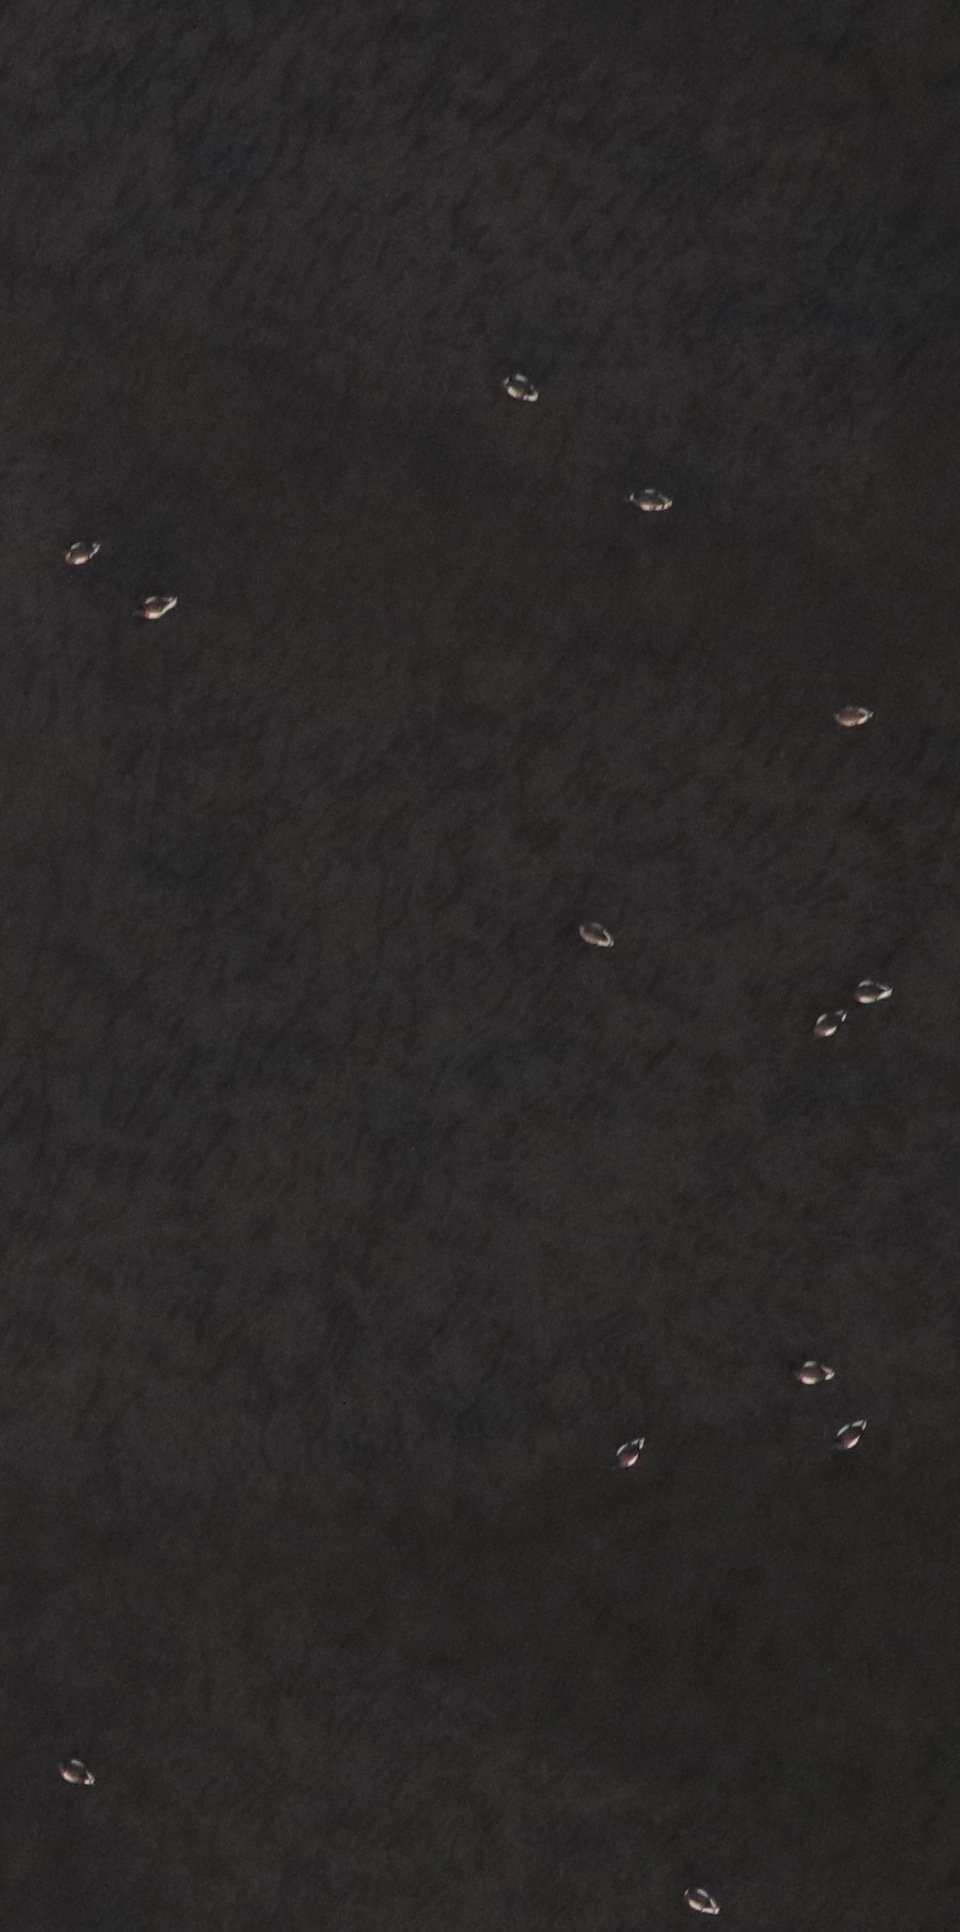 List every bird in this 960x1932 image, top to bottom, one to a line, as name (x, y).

brant (520, 386)
brant (648, 500)
brant (82, 551)
brant (157, 606)
brant (853, 716)
brant (594, 935)
brant (870, 993)
brant (828, 1023)
brant (811, 1371)
brant (848, 1436)
brant (629, 1454)
brant (76, 1773)
brant (700, 1901)